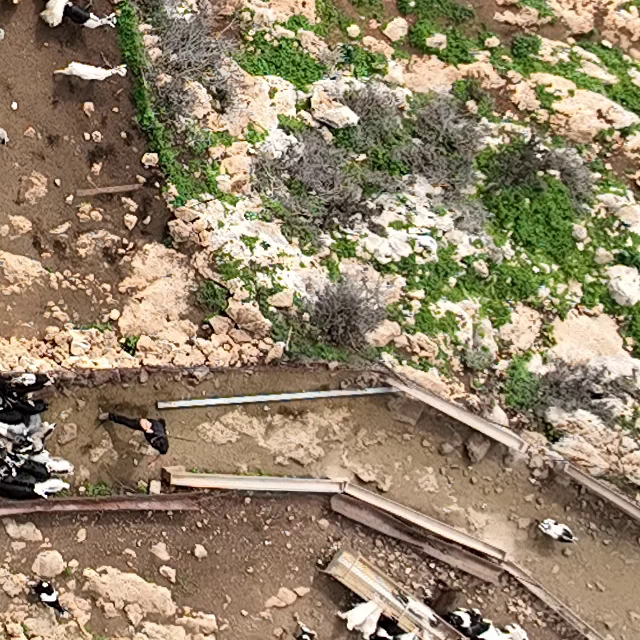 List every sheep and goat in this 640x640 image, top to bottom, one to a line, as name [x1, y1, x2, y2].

goat [40, 0, 91, 27]
goat [65, 1, 116, 32]
goat [0, 28, 5, 55]
goat [54, 61, 126, 81]
goat [0, 111, 10, 147]
goat [0, 366, 4, 398]
goat [0, 368, 19, 397]
goat [11, 372, 54, 387]
goat [5, 397, 48, 414]
goat [0, 405, 26, 425]
goat [23, 413, 41, 436]
goat [0, 414, 28, 443]
goat [30, 423, 56, 454]
goat [0, 437, 31, 483]
goat [6, 451, 51, 482]
goat [46, 457, 73, 474]
goat [0, 463, 41, 500]
goat [34, 479, 71, 498]
goat [536, 516, 578, 545]
goat [37, 580, 65, 614]
goat [434, 587, 461, 615]
goat [396, 588, 439, 625]
goat [338, 594, 381, 631]
goat [354, 603, 386, 639]
goat [447, 608, 481, 627]
goat [468, 619, 501, 639]
goat [503, 622, 527, 639]
goat [296, 626, 316, 639]
goat [395, 626, 421, 639]
goat [375, 628, 393, 639]